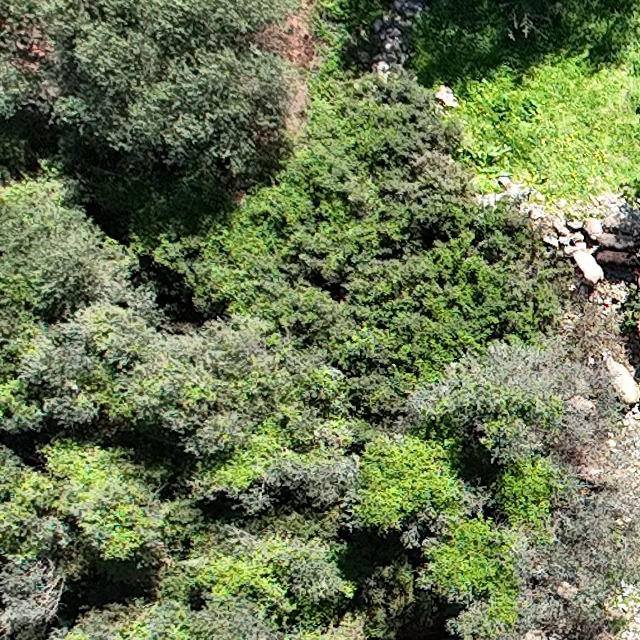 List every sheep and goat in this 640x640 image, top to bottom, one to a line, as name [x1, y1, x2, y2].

sheep [583, 219, 602, 239]
sheep [599, 233, 633, 249]
sheep [571, 250, 605, 285]
sheep [597, 251, 633, 263]
sheep [604, 355, 639, 405]
sheep [494, 633, 541, 639]